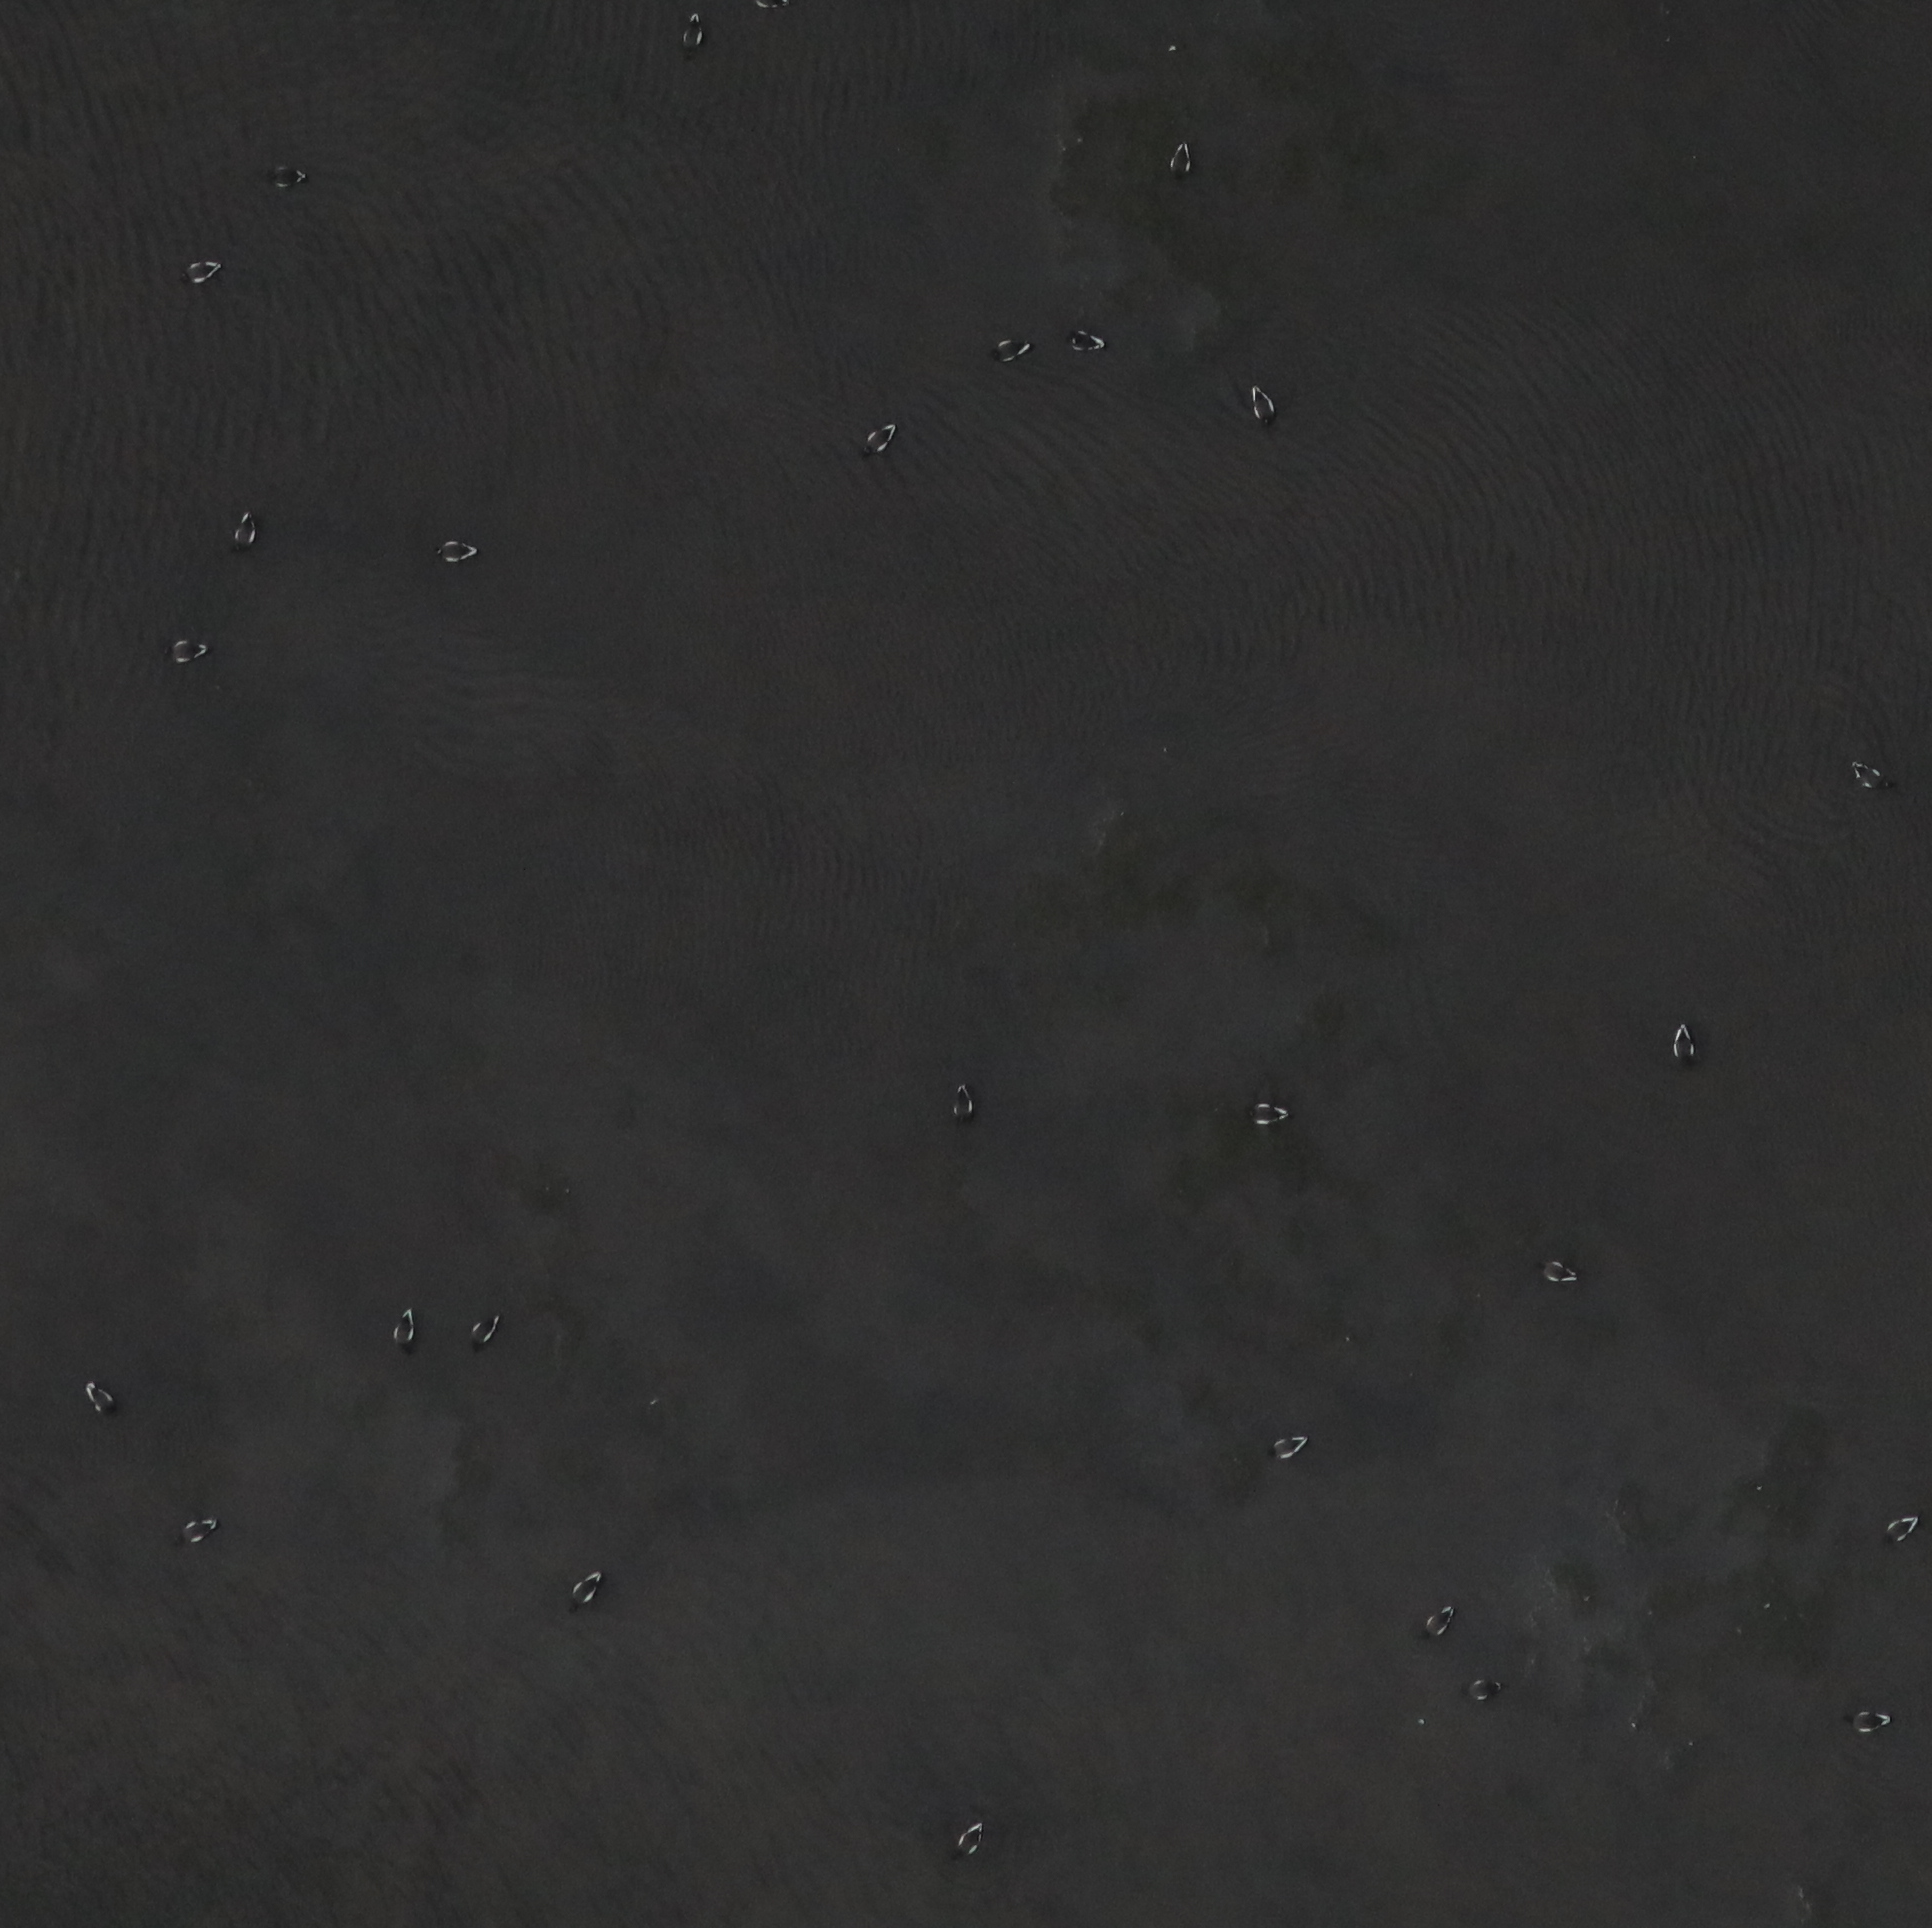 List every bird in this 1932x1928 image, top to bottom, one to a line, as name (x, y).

brant (693, 32)
brant (1183, 160)
brant (286, 178)
brant (200, 272)
brant (1087, 341)
brant (1011, 352)
brant (1264, 407)
brant (879, 440)
brant (245, 531)
brant (455, 551)
brant (185, 652)
brant (1871, 777)
brant (1685, 1045)
brant (962, 1104)
brant (1267, 1114)
brant (1558, 1270)
brant (484, 1329)
brant (404, 1331)
brant (101, 1397)
brant (1287, 1443)
brant (1898, 1530)
brant (197, 1531)
brant (588, 1590)
brant (1440, 1623)
brant (1483, 1689)
brant (1868, 1720)
brant (971, 1834)